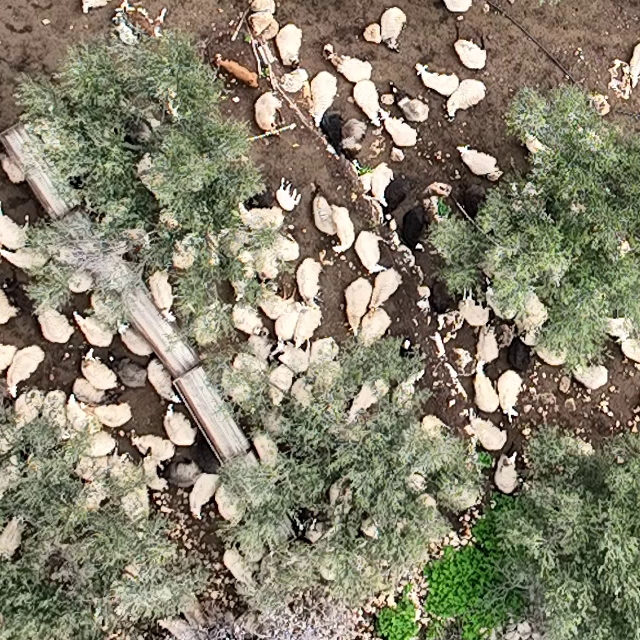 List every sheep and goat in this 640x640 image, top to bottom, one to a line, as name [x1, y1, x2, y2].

sheep [82, 0, 125, 14]
goat [117, 0, 170, 38]
sheep [436, 0, 472, 12]
sheep [380, 6, 408, 51]
goat [111, 12, 142, 46]
sheep [276, 22, 303, 68]
sheep [453, 39, 486, 70]
sheep [630, 40, 639, 88]
goat [214, 55, 260, 89]
sheep [331, 55, 372, 83]
sheep [414, 61, 460, 96]
sheep [279, 66, 307, 93]
sheep [310, 71, 338, 127]
sheep [444, 79, 486, 119]
sheep [353, 80, 380, 126]
sheep [389, 80, 429, 123]
goat [160, 89, 180, 121]
sheep [254, 90, 283, 135]
sheep [116, 98, 156, 141]
sheep [379, 107, 417, 146]
sheep [321, 111, 343, 154]
sheep [342, 116, 366, 151]
sheep [525, 130, 555, 156]
sheep [456, 146, 499, 174]
sheep [135, 152, 172, 202]
sheep [0, 154, 25, 184]
sheep [371, 161, 393, 208]
sheep [276, 178, 302, 211]
sheep [385, 183, 403, 222]
sheep [463, 183, 489, 209]
sheep [246, 187, 273, 208]
sheep [313, 190, 337, 236]
sheep [0, 201, 31, 248]
sheep [236, 201, 285, 230]
sheep [328, 204, 354, 252]
sheep [403, 204, 425, 253]
sheep [218, 225, 252, 264]
sheep [355, 229, 388, 273]
sheep [174, 231, 198, 269]
sheep [269, 231, 300, 260]
sheep [41, 240, 88, 266]
sheep [0, 246, 49, 268]
sheep [255, 247, 280, 279]
sheep [232, 248, 254, 298]
sheep [294, 258, 324, 305]
sheep [368, 266, 399, 319]
sheep [70, 268, 94, 294]
sheep [147, 269, 177, 323]
sheep [2, 276, 36, 311]
sheep [344, 277, 372, 336]
sheep [484, 277, 519, 319]
sheep [430, 278, 459, 312]
sheep [0, 280, 19, 324]
sheep [459, 285, 491, 326]
sheep [91, 287, 123, 323]
sheep [255, 287, 288, 318]
sheep [521, 292, 550, 344]
sheep [231, 299, 270, 337]
sheep [192, 300, 223, 347]
sheep [35, 301, 76, 343]
sheep [275, 302, 305, 340]
sheep [295, 305, 322, 348]
sheep [358, 308, 392, 345]
sheep [73, 309, 115, 348]
sheep [602, 316, 632, 342]
sheep [115, 317, 154, 353]
sheep [475, 317, 502, 362]
sheep [510, 330, 533, 369]
sheep [247, 335, 274, 362]
sheep [310, 336, 337, 363]
sheep [400, 338, 417, 358]
sheep [621, 338, 639, 362]
sheep [272, 341, 311, 372]
sheep [532, 341, 569, 366]
sheep [0, 343, 17, 387]
sheep [7, 343, 44, 399]
sheep [80, 349, 119, 389]
sheep [106, 350, 148, 387]
sheep [233, 352, 268, 373]
sheep [147, 358, 182, 404]
sheep [309, 360, 345, 393]
sheep [473, 361, 501, 413]
sheep [573, 362, 609, 389]
sheep [216, 364, 254, 406]
sheep [270, 365, 292, 406]
sheep [497, 369, 523, 423]
sheep [394, 370, 425, 417]
sheep [291, 374, 316, 407]
sheep [0, 376, 12, 412]
sheep [346, 378, 388, 424]
sheep [71, 379, 104, 403]
sheep [15, 387, 41, 432]
sheep [42, 390, 70, 440]
sheep [67, 392, 100, 432]
sheep [78, 401, 133, 428]
sheep [259, 401, 294, 435]
sheep [164, 403, 199, 447]
sheep [468, 408, 508, 451]
sheep [421, 414, 451, 439]
sheep [0, 427, 16, 471]
sheep [248, 428, 279, 466]
sheep [129, 429, 176, 459]
sheep [63, 431, 118, 455]
sheep [559, 436, 596, 457]
sheep [141, 448, 169, 492]
sheep [110, 450, 141, 488]
sheep [496, 452, 521, 494]
sheep [74, 456, 110, 480]
sheep [156, 459, 202, 489]
sheep [408, 461, 435, 494]
sheep [0, 466, 20, 500]
sheep [332, 472, 355, 515]
sheep [191, 473, 224, 521]
sheep [78, 481, 107, 512]
sheep [214, 482, 246, 522]
sheep [122, 484, 149, 540]
sheep [435, 486, 482, 511]
sheep [414, 495, 460, 543]
sheep [361, 513, 382, 538]
sheep [0, 515, 28, 558]
sheep [307, 517, 339, 579]
sheep [239, 531, 266, 565]
sheep [224, 546, 259, 590]
sheep [122, 559, 143, 585]
sheep [182, 597, 208, 628]
sheep [157, 618, 199, 639]